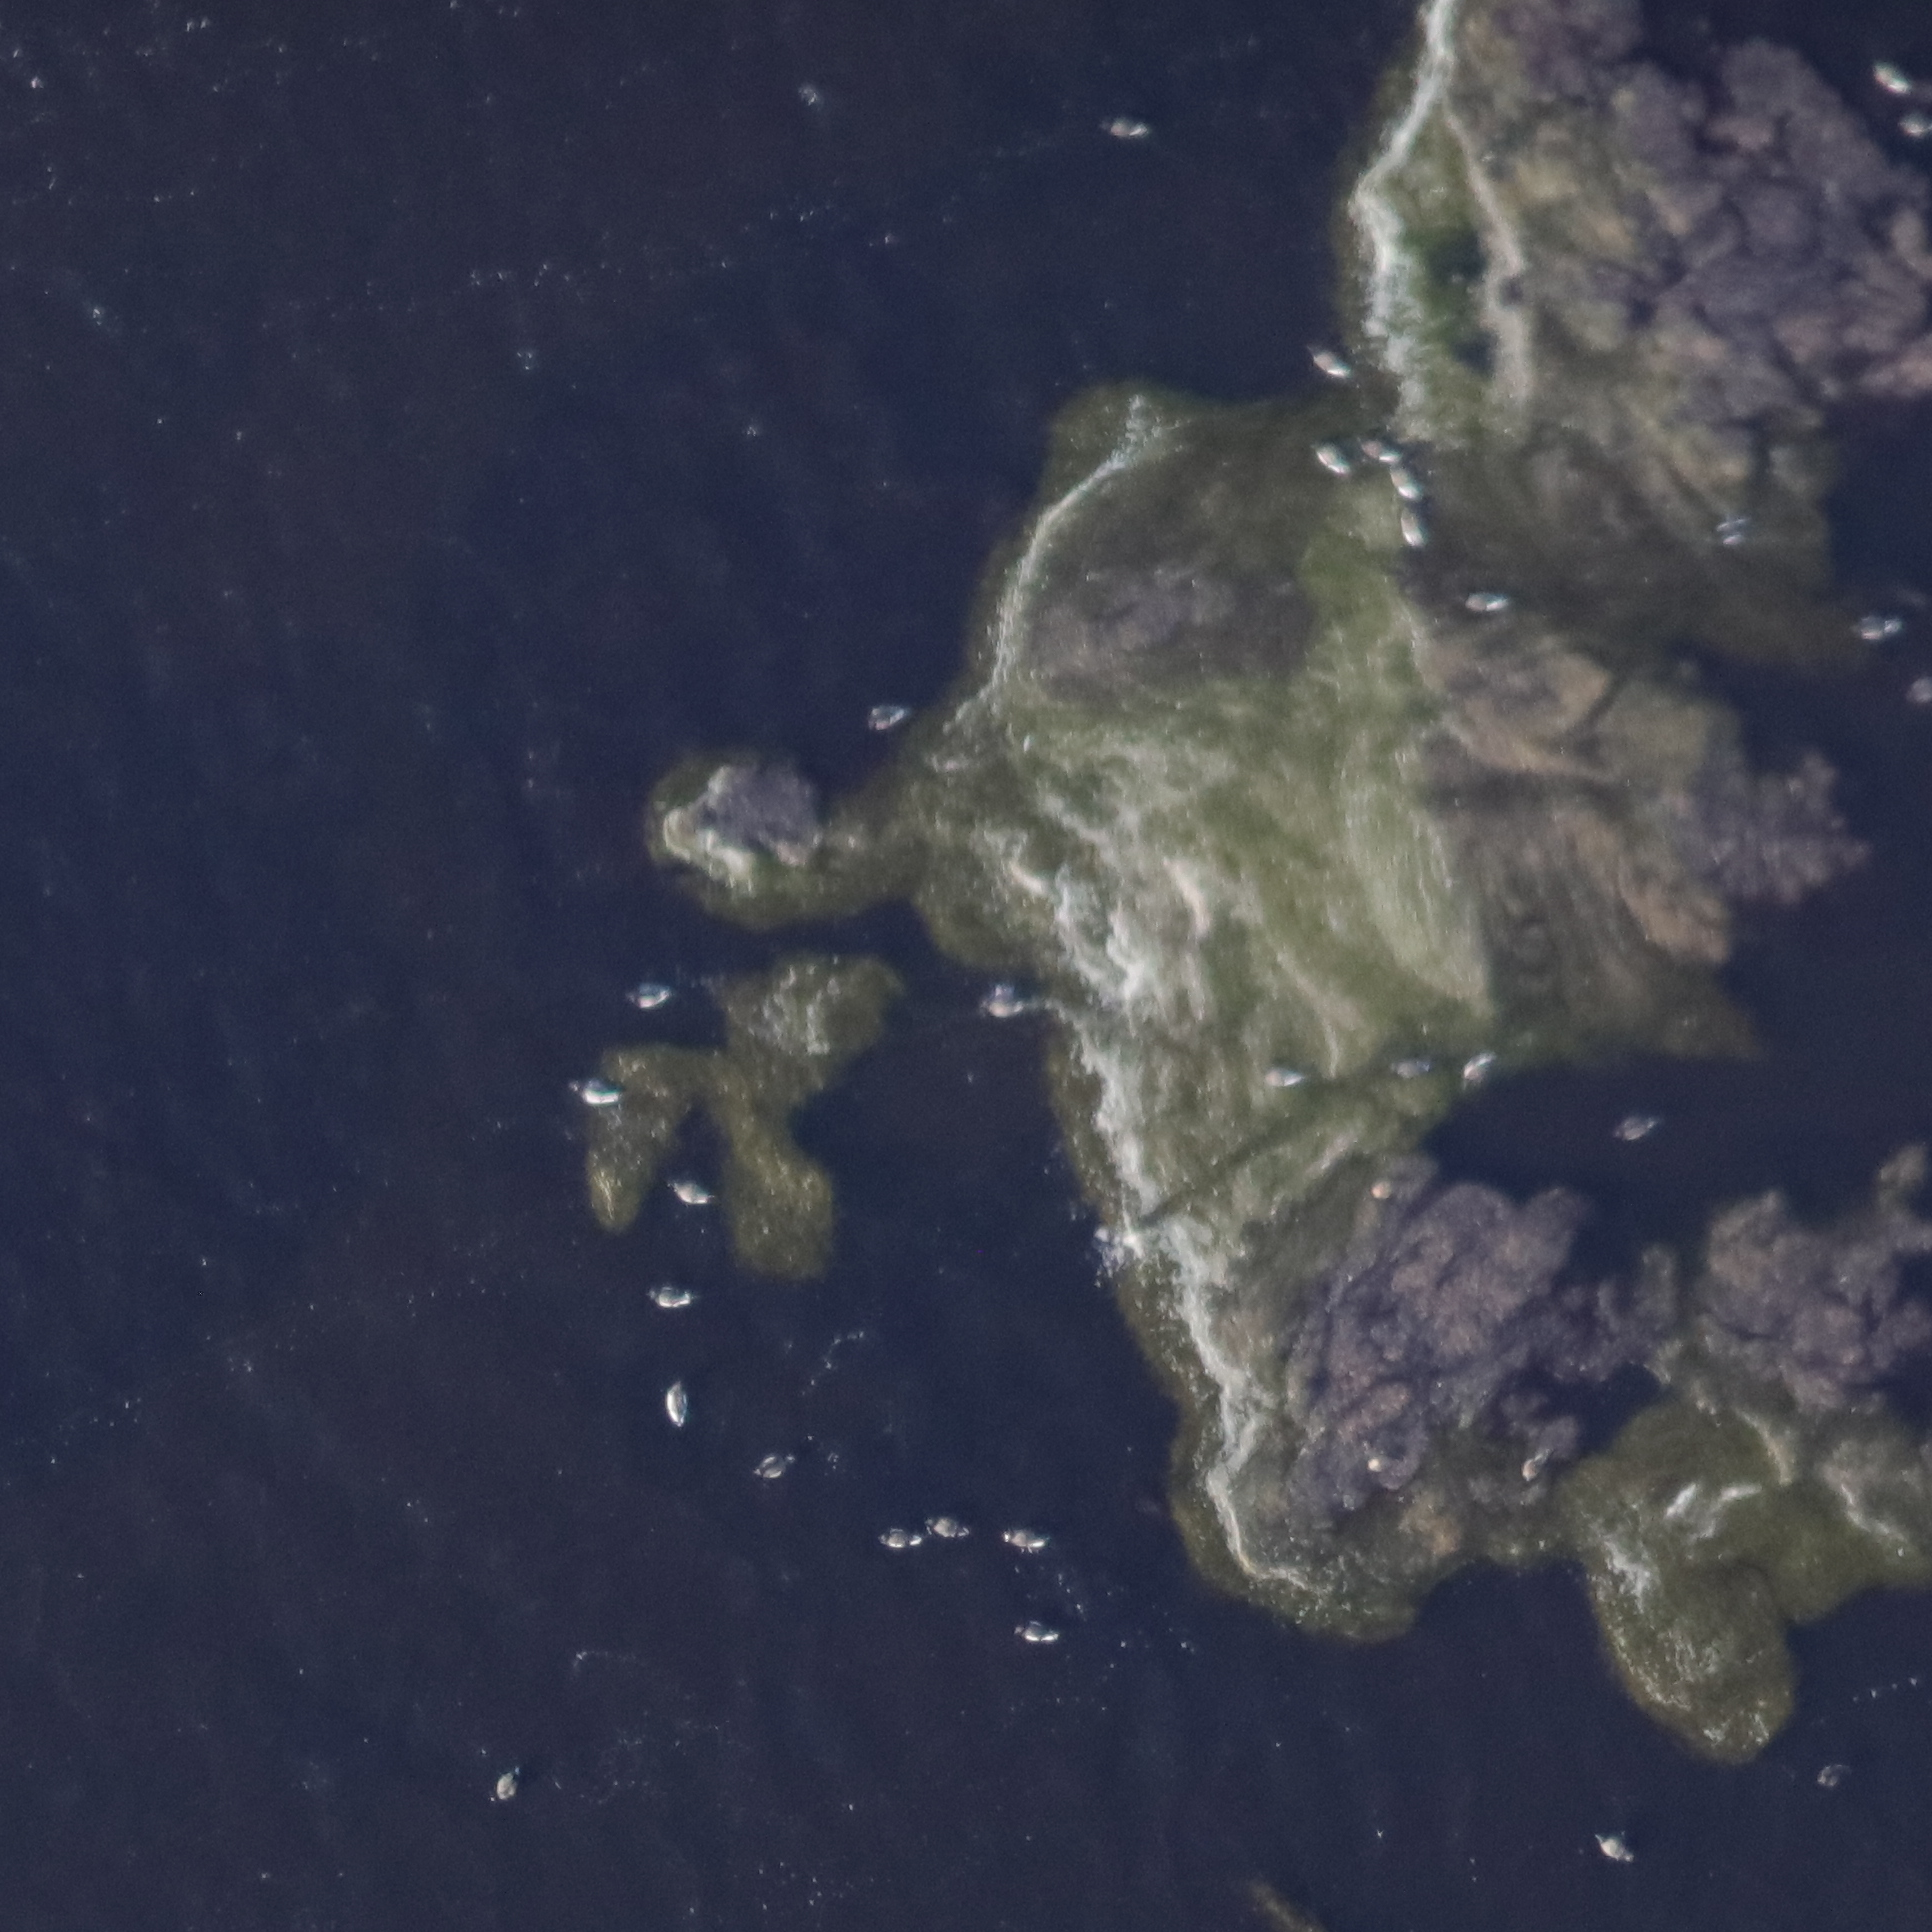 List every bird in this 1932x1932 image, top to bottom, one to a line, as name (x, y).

brant (1895, 80)
brant (1125, 127)
brant (1924, 129)
brant (1330, 356)
brant (1383, 450)
brant (1335, 459)
brant (1409, 478)
brant (1411, 526)
brant (1731, 531)
brant (1483, 601)
brant (1875, 625)
brant (1924, 691)
brant (886, 712)
brant (653, 993)
brant (1010, 1005)
brant (1411, 1066)
brant (1478, 1070)
brant (1282, 1075)
brant (593, 1090)
brant (1633, 1131)
brant (691, 1190)
brant (674, 1295)
brant (677, 1405)
other bird (1537, 1466)
brant (770, 1467)
brant (944, 1528)
brant (1029, 1538)
brant (896, 1541)
brant (1036, 1634)
other bird (506, 1787)
brant (1614, 1846)